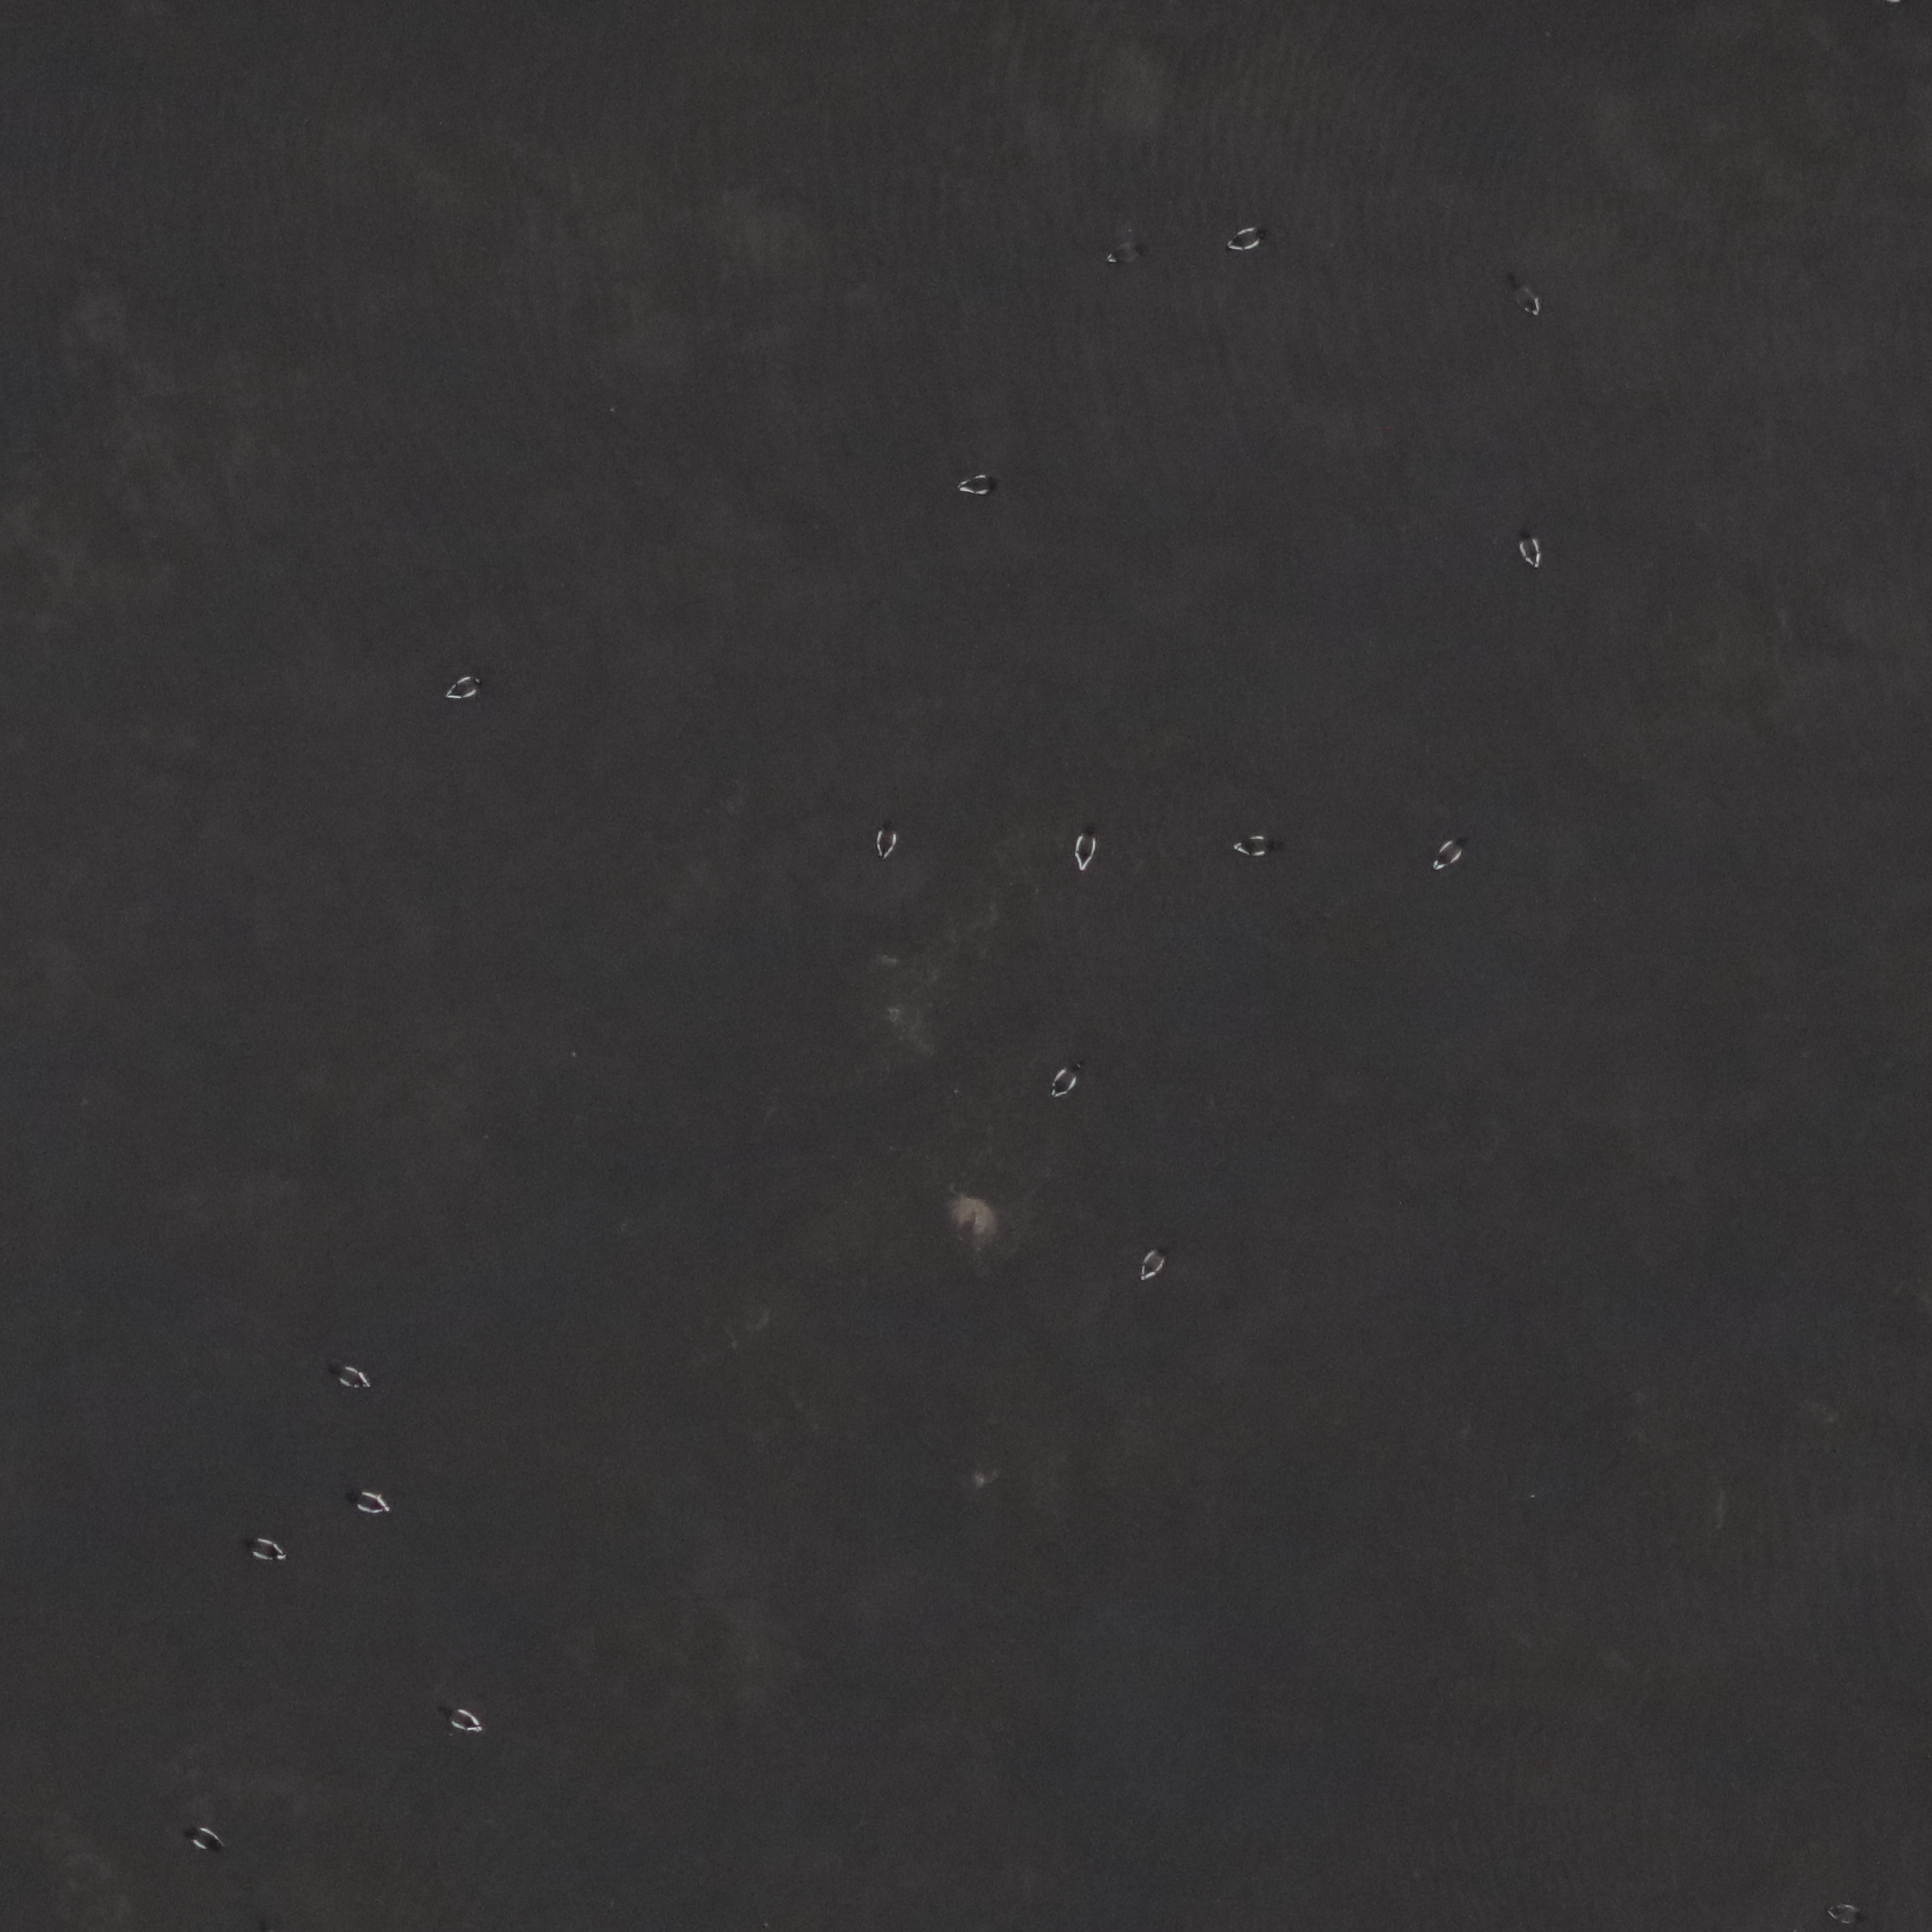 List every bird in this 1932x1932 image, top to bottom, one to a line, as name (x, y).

brant (1246, 240)
brant (1125, 252)
brant (1527, 300)
brant (979, 483)
brant (1530, 549)
brant (465, 688)
brant (887, 841)
brant (1256, 846)
brant (1085, 849)
brant (1450, 853)
brant (1066, 1081)
brant (1155, 1264)
brant (352, 1377)
brant (369, 1503)
brant (267, 1549)
brant (463, 1720)
brant (205, 1840)
brant (1847, 1917)